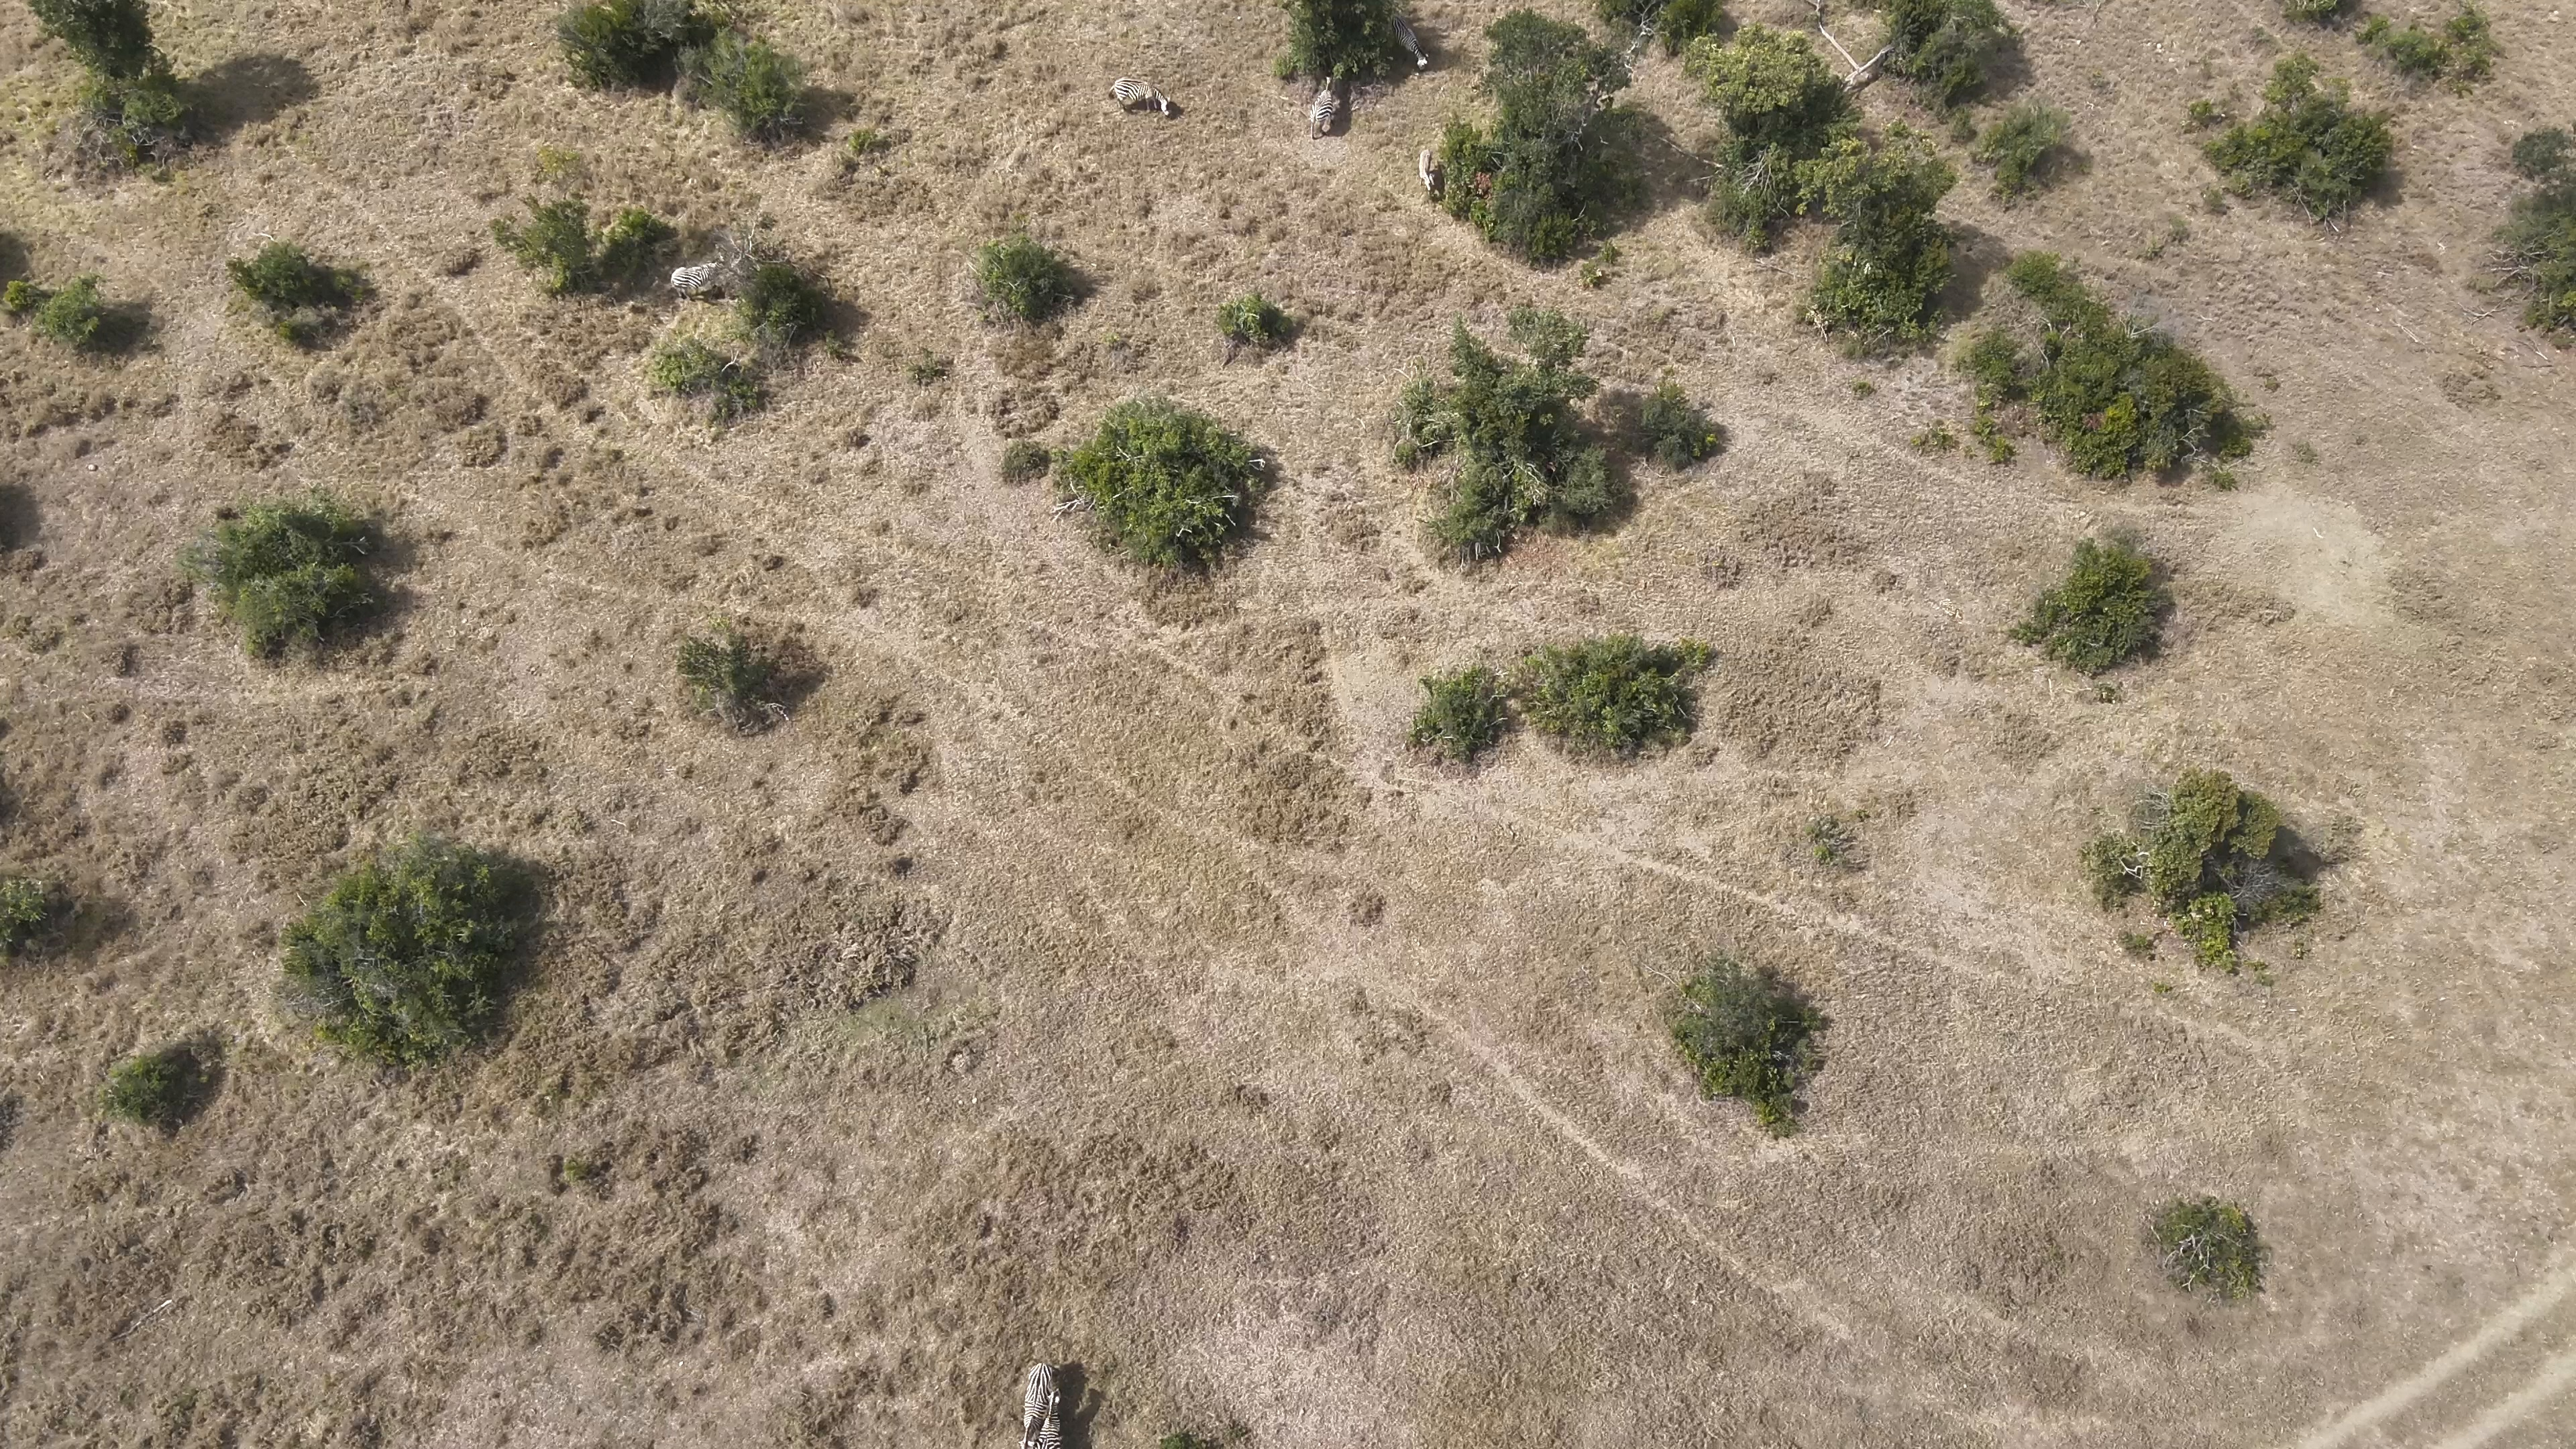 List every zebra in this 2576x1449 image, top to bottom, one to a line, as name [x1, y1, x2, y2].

zebra [1385, 12, 1432, 72]
zebra [1307, 75, 1336, 138]
zebra [1113, 80, 1172, 116]
zebra [1415, 146, 1439, 190]
zebra [661, 253, 757, 294]
zebra [1019, 1366, 1052, 1421]
zebra [1022, 1385, 1053, 1442]
zebra [1030, 1428, 1059, 1449]